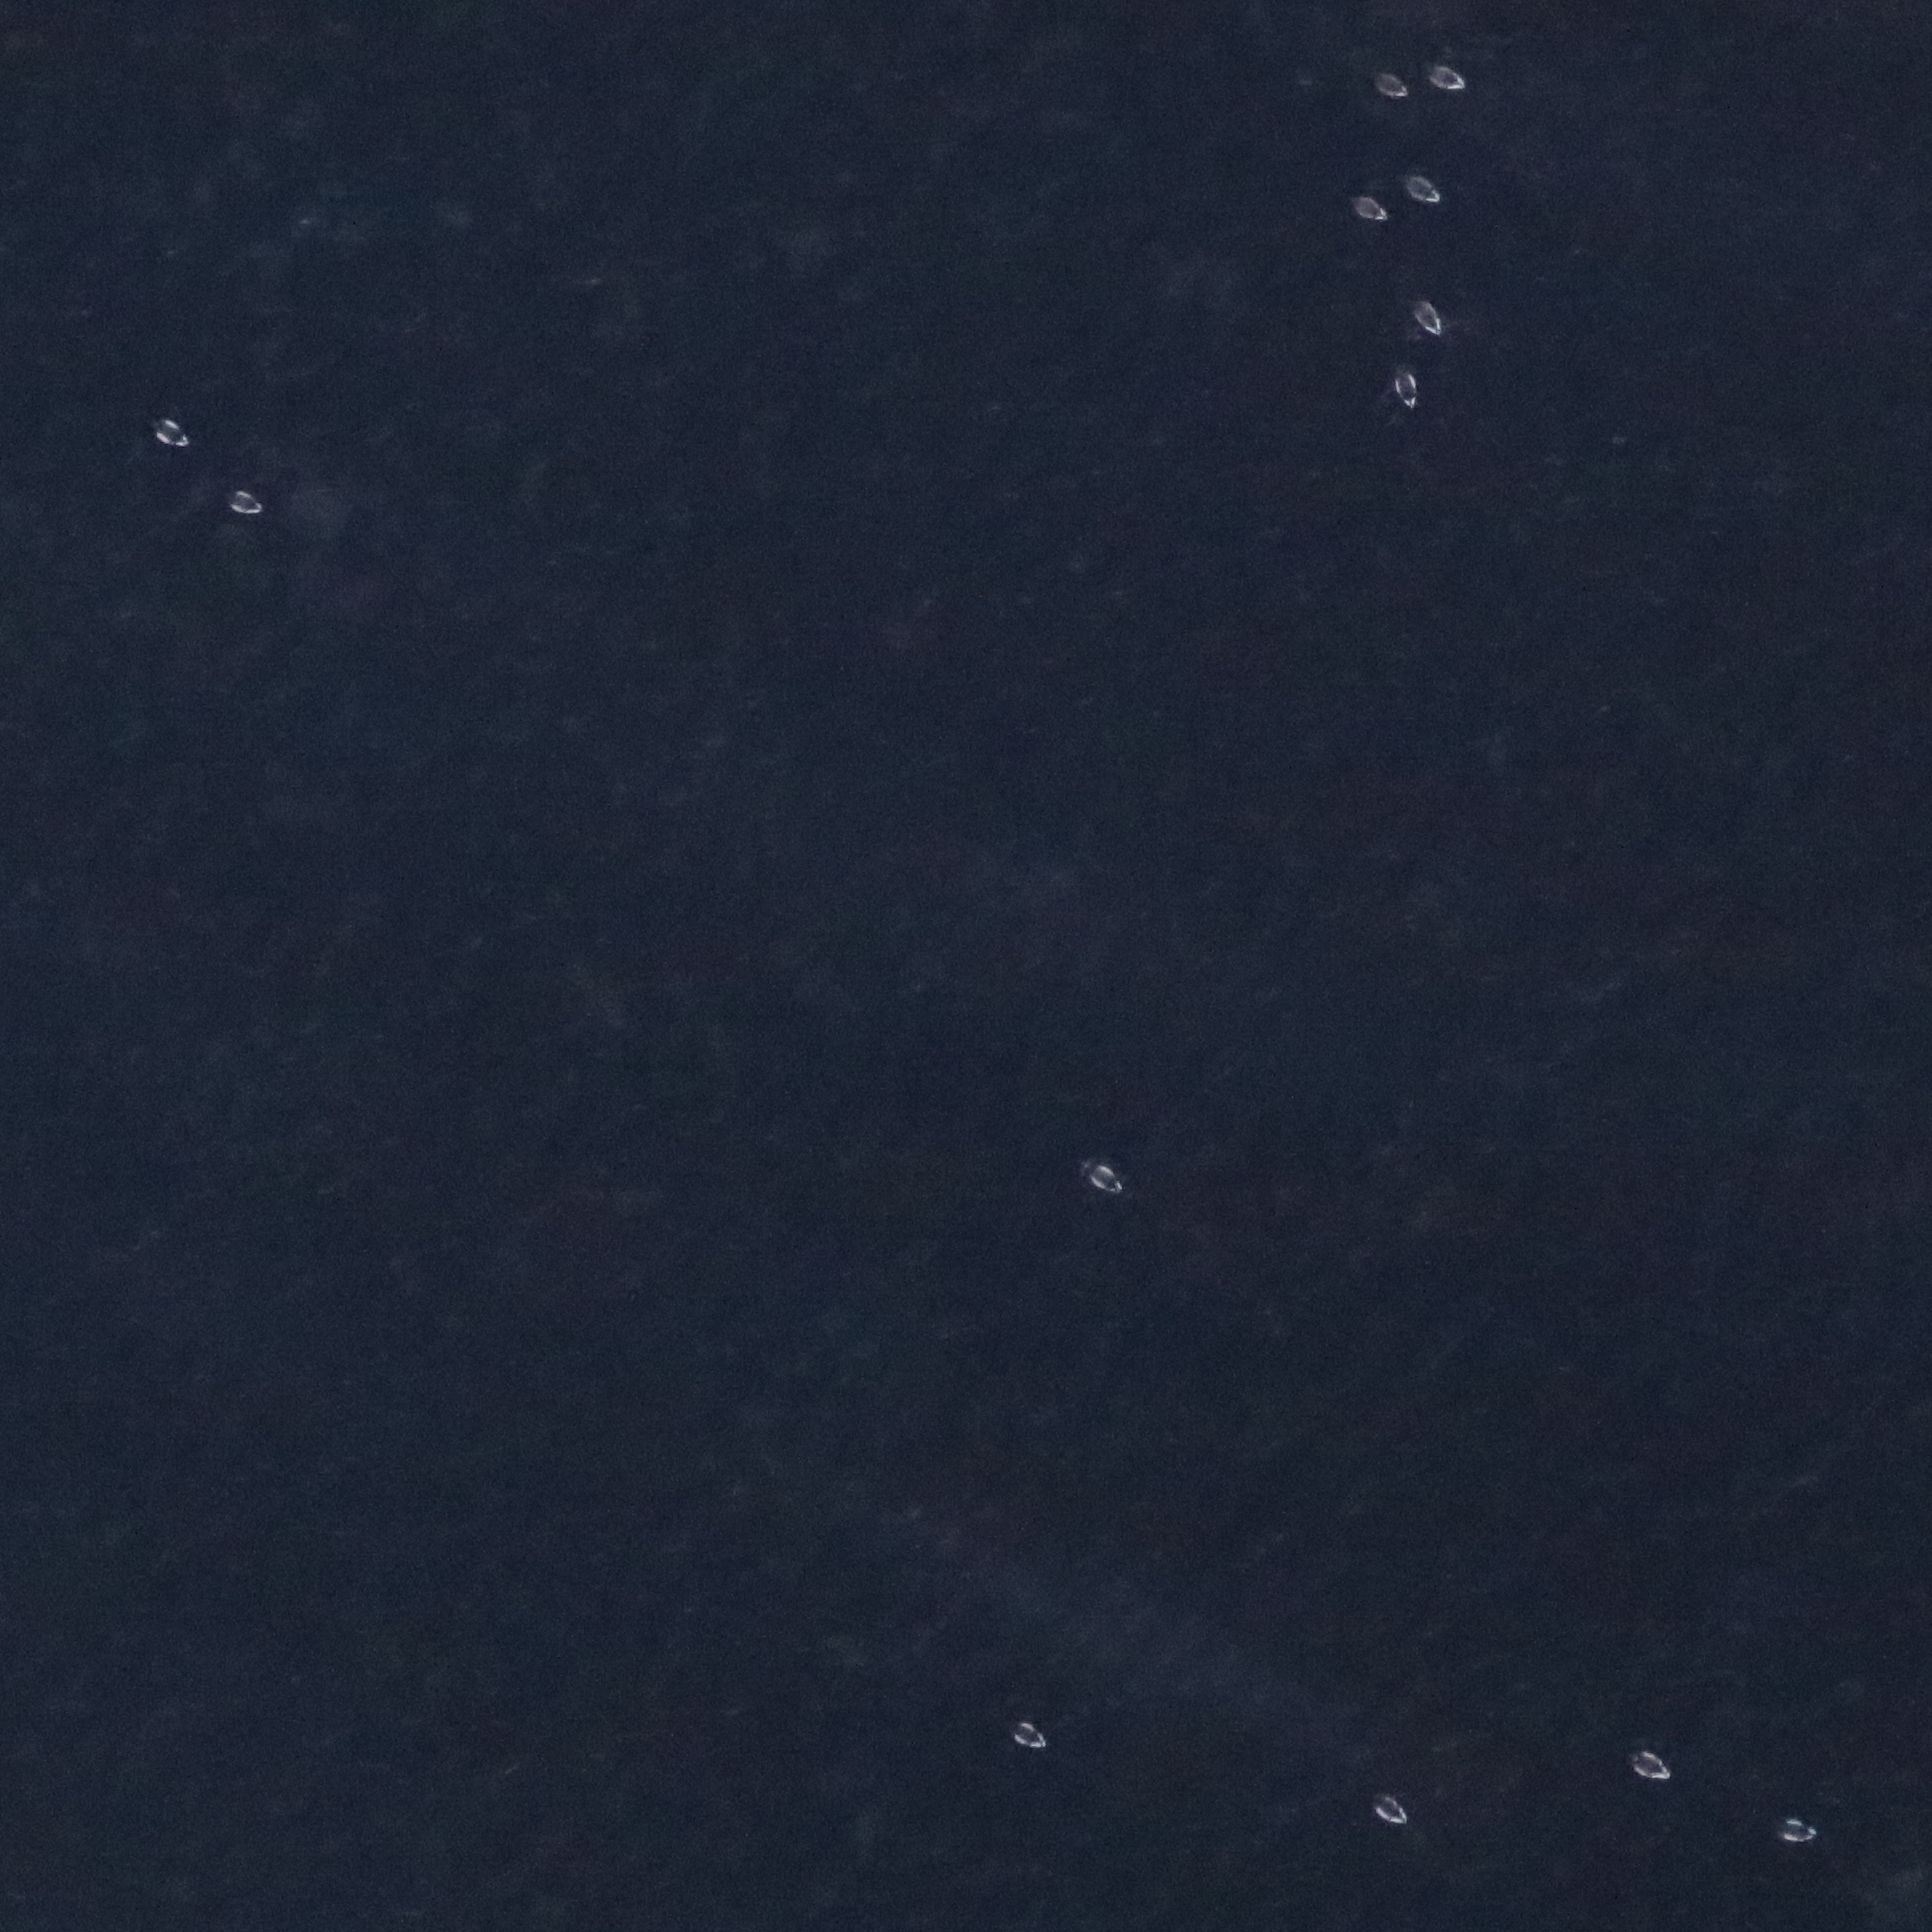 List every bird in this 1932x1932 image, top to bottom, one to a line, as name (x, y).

brant (1440, 75)
brant (1389, 84)
brant (1420, 188)
brant (1366, 208)
brant (1425, 317)
brant (1405, 388)
brant (170, 434)
brant (243, 502)
brant (1099, 1177)
brant (1027, 1734)
brant (1647, 1763)
brant (1389, 1808)
brant (1794, 1829)